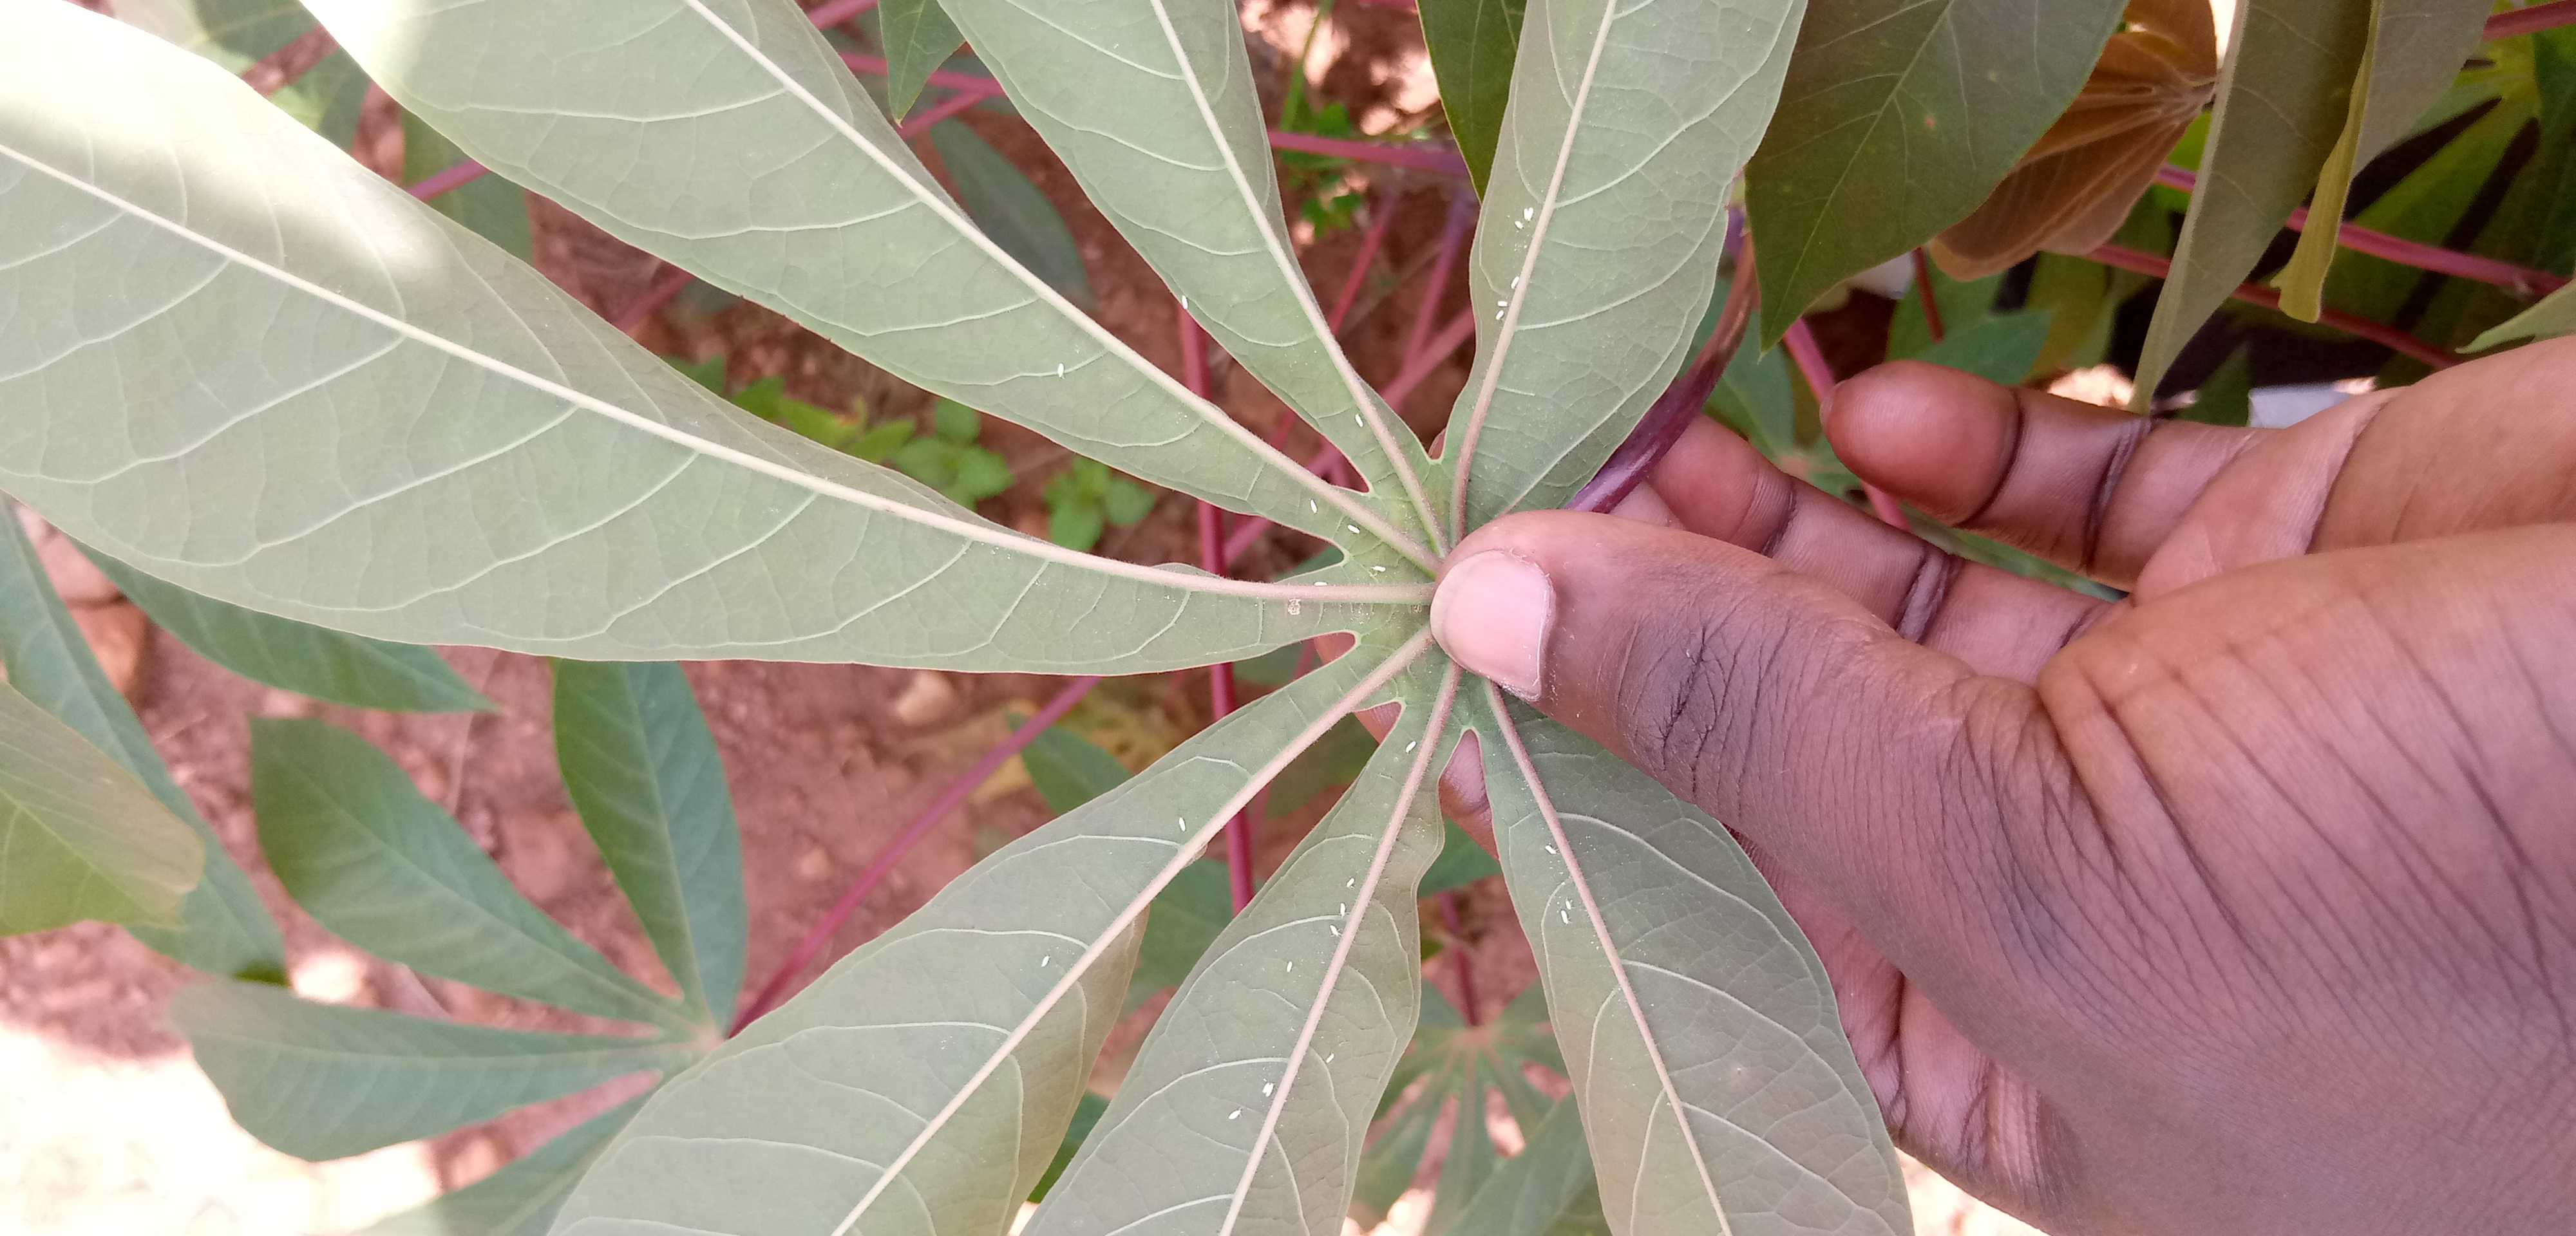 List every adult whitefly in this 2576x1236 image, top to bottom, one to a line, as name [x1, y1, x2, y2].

whitefly [1522, 207, 1528, 223]
whitefly [1527, 207, 1535, 223]
whitefly [1513, 220, 1524, 230]
whitefly [1510, 275, 1520, 290]
whitefly [1180, 294, 1190, 310]
whitefly [1495, 299, 1509, 309]
whitefly [1494, 310, 1506, 321]
whitefly [1054, 362, 1067, 379]
whitefly [1354, 411, 1363, 427]
whitefly [1309, 498, 1319, 514]
whitefly [1346, 523, 1360, 535]
whitefly [1370, 564, 1387, 574]
whitefly [1312, 580, 1328, 587]
whitefly [1405, 739, 1417, 755]
whitefly [1178, 815, 1188, 833]
whitefly [1544, 844, 1558, 856]
whitefly [1345, 877, 1356, 890]
whitefly [1564, 898, 1573, 911]
whitefly [1338, 901, 1349, 918]
whitefly [1560, 909, 1570, 926]
whitefly [1328, 923, 1340, 937]
whitefly [1039, 953, 1050, 969]
whitefly [1285, 960, 1295, 974]
whitefly [1324, 1052, 1336, 1065]
whitefly [1262, 1081, 1270, 1094]
whitefly [1266, 1083, 1274, 1099]
whitefly [1226, 1109, 1241, 1121]